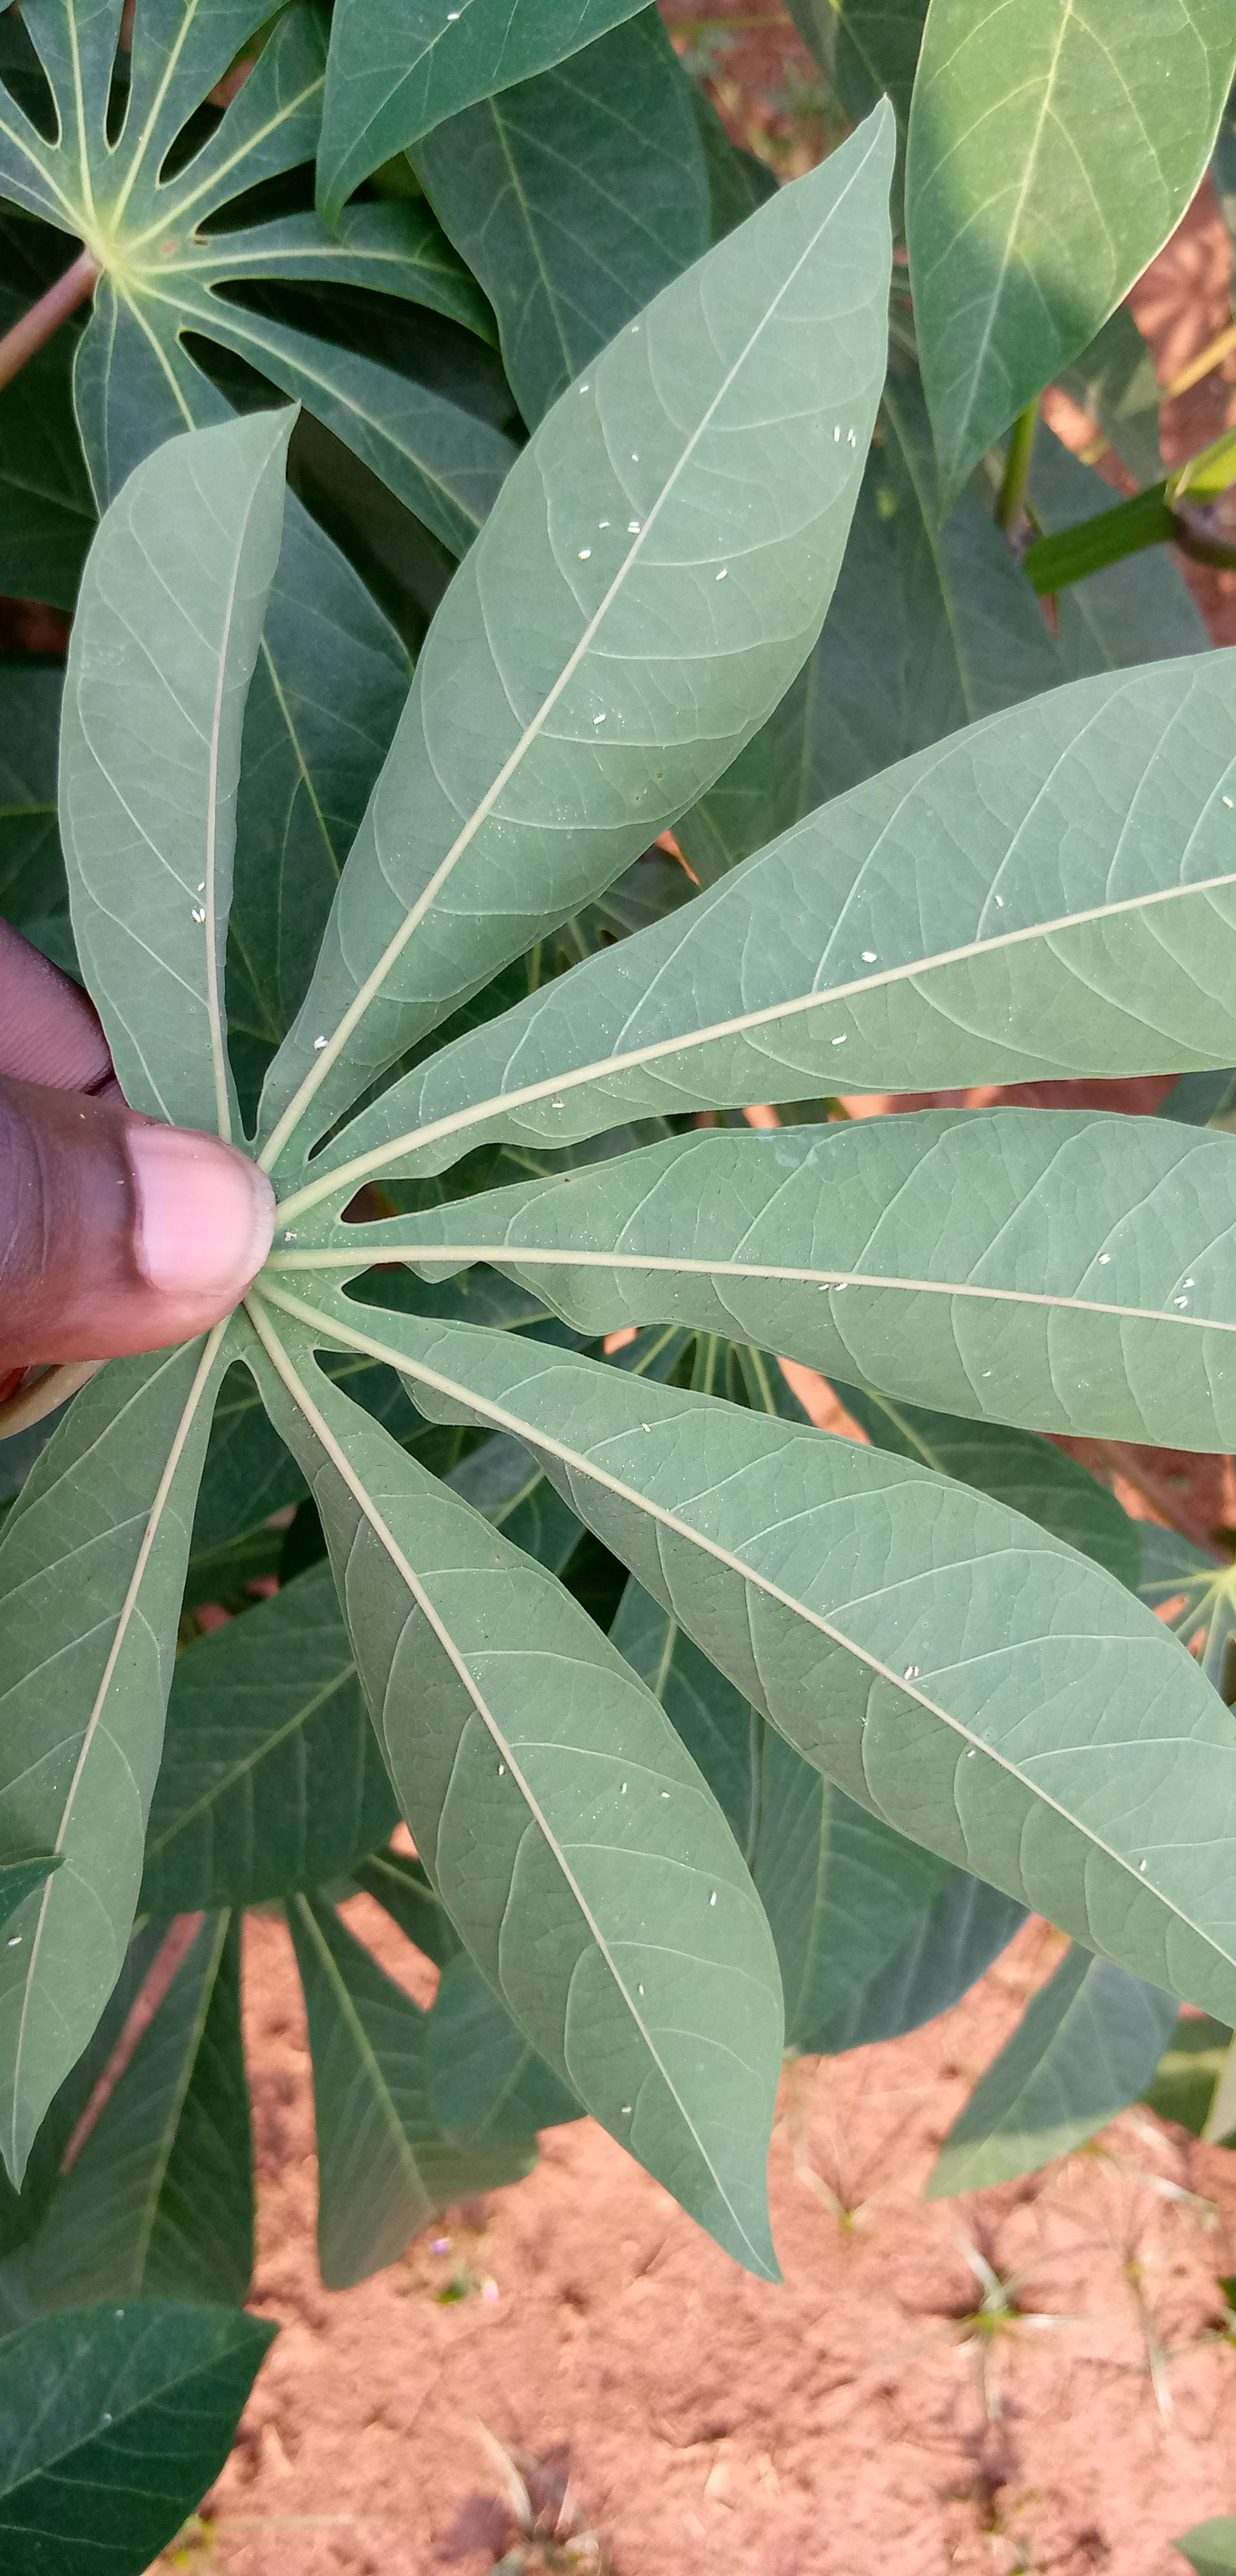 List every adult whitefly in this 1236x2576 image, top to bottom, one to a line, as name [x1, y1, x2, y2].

whitefly [576, 383, 592, 396]
whitefly [829, 422, 844, 446]
whitefly [845, 426, 861, 451]
whitefly [626, 450, 644, 466]
whitefly [594, 518, 612, 531]
whitefly [624, 518, 646, 538]
whitefly [575, 547, 595, 565]
whitefly [713, 567, 733, 587]
whitefly [590, 712, 610, 727]
whitefly [1219, 792, 1235, 811]
whitefly [194, 879, 210, 894]
whitefly [992, 891, 1008, 910]
whitefly [188, 905, 209, 925]
whitefly [857, 949, 880, 965]
whitefly [829, 1032, 849, 1049]
whitefly [312, 1034, 330, 1050]
whitefly [547, 1099, 566, 1112]
whitefly [283, 1230, 300, 1244]
whitefly [1096, 1249, 1110, 1267]
whitefly [1181, 1277, 1198, 1289]
whitefly [832, 1280, 848, 1294]
whitefly [814, 1283, 829, 1295]
whitefly [1172, 1294, 1191, 1311]
whitefly [978, 1366, 993, 1381]
whitefly [639, 1421, 654, 1434]
whitefly [903, 1664, 913, 1681]
whitefly [913, 1665, 921, 1679]
whitefly [966, 1747, 977, 1759]
whitefly [496, 1761, 506, 1778]
whitefly [619, 1780, 630, 1797]
whitefly [659, 1789, 673, 1801]
whitefly [1138, 1857, 1148, 1873]
whitefly [707, 1889, 722, 1907]
whitefly [6, 1935, 24, 1948]
whitefly [635, 1982, 646, 1996]
whitefly [619, 2104, 633, 2114]